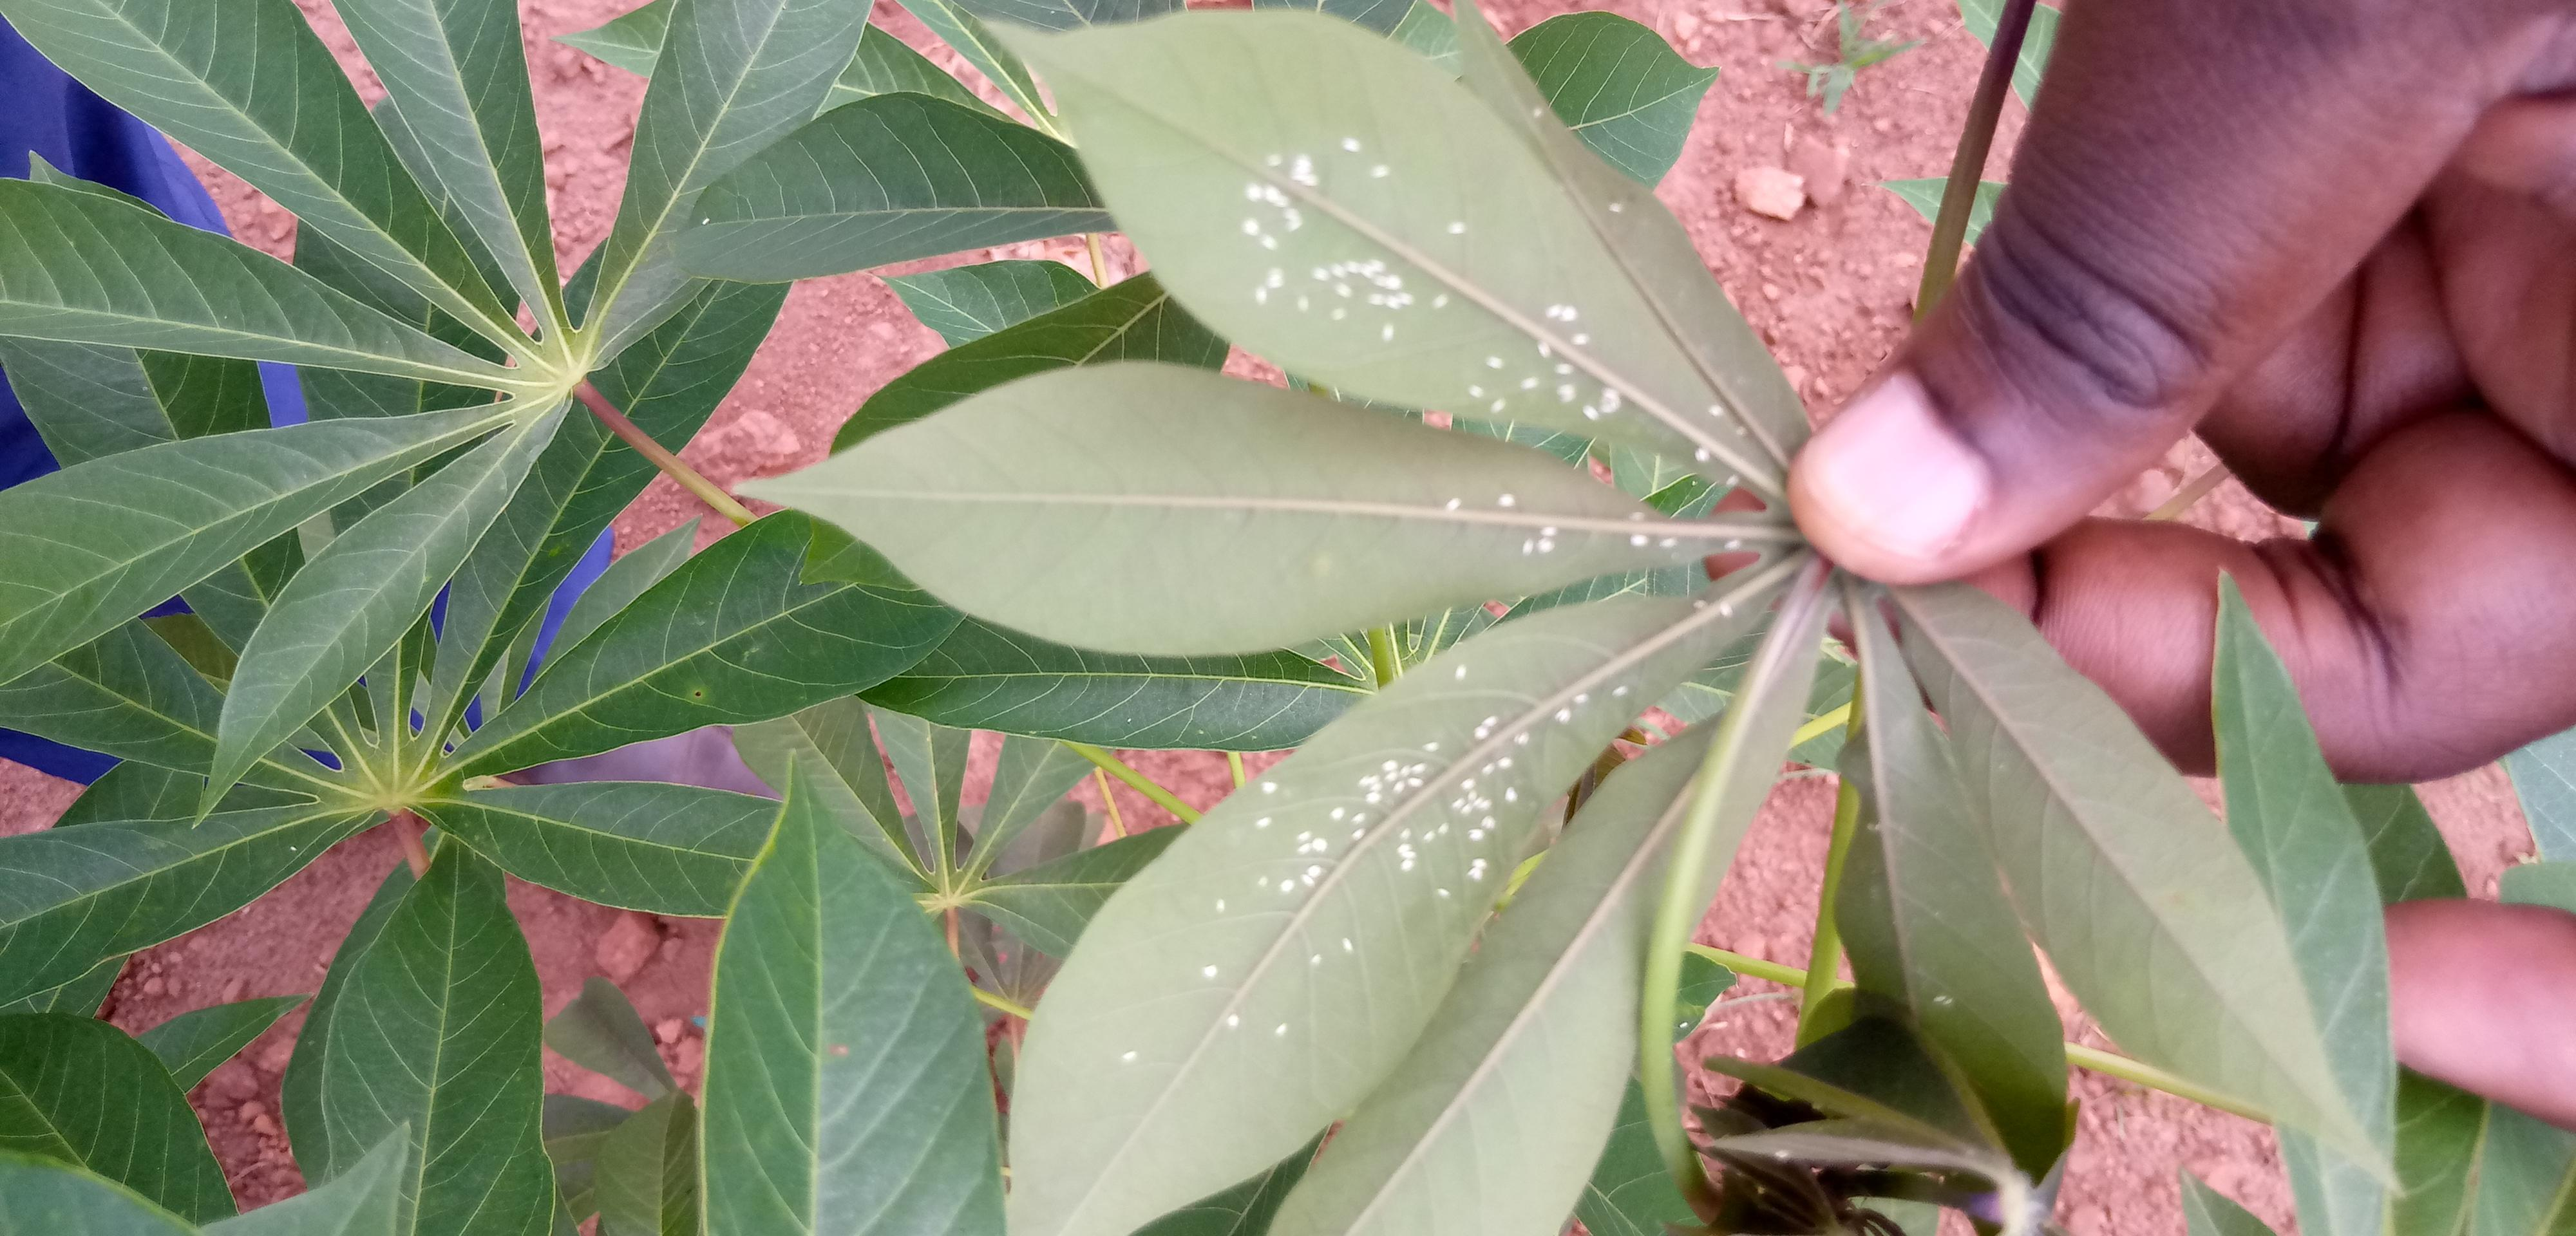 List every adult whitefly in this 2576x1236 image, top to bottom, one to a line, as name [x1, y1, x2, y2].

whitefly [1528, 100, 1555, 126]
whitefly [1336, 129, 1371, 153]
whitefly [1265, 149, 1285, 174]
whitefly [1293, 149, 1320, 189]
whitefly [1371, 162, 1396, 189]
whitefly [1291, 163, 1322, 189]
whitefly [1245, 182, 1264, 201]
whitefly [1264, 184, 1281, 203]
whitefly [1273, 191, 1296, 208]
whitefly [1607, 196, 1627, 223]
whitefly [1283, 204, 1304, 220]
whitefly [1242, 214, 1258, 236]
whitefly [1282, 218, 1305, 236]
whitefly [1440, 218, 1479, 242]
whitefly [1260, 232, 1280, 250]
whitefly [1372, 252, 1390, 273]
whitefly [1348, 255, 1364, 276]
whitefly [1332, 257, 1348, 283]
whitefly [1359, 258, 1374, 282]
whitefly [1311, 261, 1331, 286]
whitefly [1269, 264, 1287, 290]
whitefly [1371, 269, 1388, 291]
whitefly [1388, 272, 1406, 294]
whitefly [1329, 279, 1359, 301]
whitefly [1247, 285, 1270, 306]
whitefly [1387, 290, 1400, 314]
whitefly [1431, 290, 1449, 311]
whitefly [1398, 291, 1415, 308]
whitefly [1368, 292, 1385, 312]
whitefly [1293, 294, 1311, 310]
whitefly [1543, 296, 1563, 323]
whitefly [1558, 299, 1591, 324]
whitefly [1328, 303, 1347, 328]
whitefly [1380, 319, 1397, 344]
whitefly [1571, 325, 1595, 352]
whitefly [1537, 339, 1551, 362]
whitefly [1482, 352, 1505, 371]
whitefly [1554, 358, 1582, 379]
whitefly [1517, 370, 1539, 396]
whitefly [1555, 382, 1577, 404]
whitefly [1470, 384, 1484, 397]
whitefly [1600, 386, 1624, 415]
whitefly [1488, 395, 1510, 414]
whitefly [1580, 401, 1598, 425]
whitefly [1707, 401, 1725, 424]
whitefly [1734, 419, 1750, 440]
whitefly [1691, 442, 1710, 465]
whitefly [1723, 470, 1745, 491]
whitefly [1444, 490, 1462, 516]
whitefly [1497, 492, 1519, 512]
whitefly [1626, 505, 1649, 525]
whitefly [1535, 521, 1562, 538]
whitefly [1627, 531, 1647, 550]
whitefly [1658, 532, 1680, 557]
whitefly [1722, 532, 1742, 556]
whitefly [1517, 539, 1537, 558]
whitefly [1535, 539, 1562, 561]
whitefly [1690, 596, 1707, 614]
whitefly [1721, 597, 1735, 624]
whitefly [1452, 659, 1468, 681]
whitefly [1609, 684, 1627, 704]
whitefly [1569, 688, 1591, 706]
whitefly [1554, 702, 1574, 728]
whitefly [1481, 713, 1506, 732]
whitefly [1472, 724, 1489, 745]
whitefly [1510, 729, 1532, 742]
whitefly [1422, 738, 1442, 756]
whitefly [1493, 752, 1520, 773]
whitefly [1383, 753, 1398, 770]
whitefly [1411, 760, 1430, 776]
whitefly [1479, 761, 1501, 778]
whitefly [1398, 763, 1416, 785]
whitefly [1381, 767, 1403, 787]
whitefly [1359, 771, 1379, 787]
whitefly [1463, 772, 1482, 791]
whitefly [1407, 775, 1426, 790]
whitefly [1258, 779, 1279, 794]
whitefly [1394, 779, 1406, 798]
whitefly [1504, 782, 1523, 803]
whitefly [1369, 783, 1387, 798]
whitefly [1467, 785, 1478, 805]
whitefly [1364, 791, 1385, 805]
whitefly [1450, 792, 1463, 812]
whitefly [1475, 792, 1494, 815]
whitefly [1459, 801, 1475, 826]
whitefly [1327, 805, 1347, 824]
whitefly [1347, 808, 1369, 826]
whitefly [1256, 809, 1278, 830]
whitefly [1481, 812, 1501, 831]
whitefly [1437, 819, 1455, 838]
whitefly [1468, 824, 1485, 847]
whitefly [1349, 825, 1369, 845]
whitefly [1399, 826, 1415, 843]
whitefly [1293, 827, 1316, 841]
whitefly [1423, 827, 1436, 844]
whitefly [1312, 835, 1331, 856]
whitefly [1294, 839, 1313, 859]
whitefly [1396, 840, 1418, 861]
whitefly [1399, 849, 1423, 866]
whitefly [1472, 851, 1490, 874]
whitefly [1396, 859, 1416, 876]
whitefly [1305, 859, 1323, 881]
whitefly [1464, 861, 1488, 887]
whitefly [1256, 871, 1269, 891]
whitefly [1298, 871, 1318, 897]
whitefly [1278, 877, 1296, 894]
whitefly [1436, 881, 1453, 903]
whitefly [1208, 896, 1232, 913]
whitefly [1340, 934, 1356, 958]
whitefly [1311, 951, 1326, 971]
whitefly [1200, 962, 1227, 979]
whitefly [1226, 1011, 1242, 1033]
whitefly [1271, 1020, 1288, 1038]
whitefly [1123, 1047, 1141, 1065]